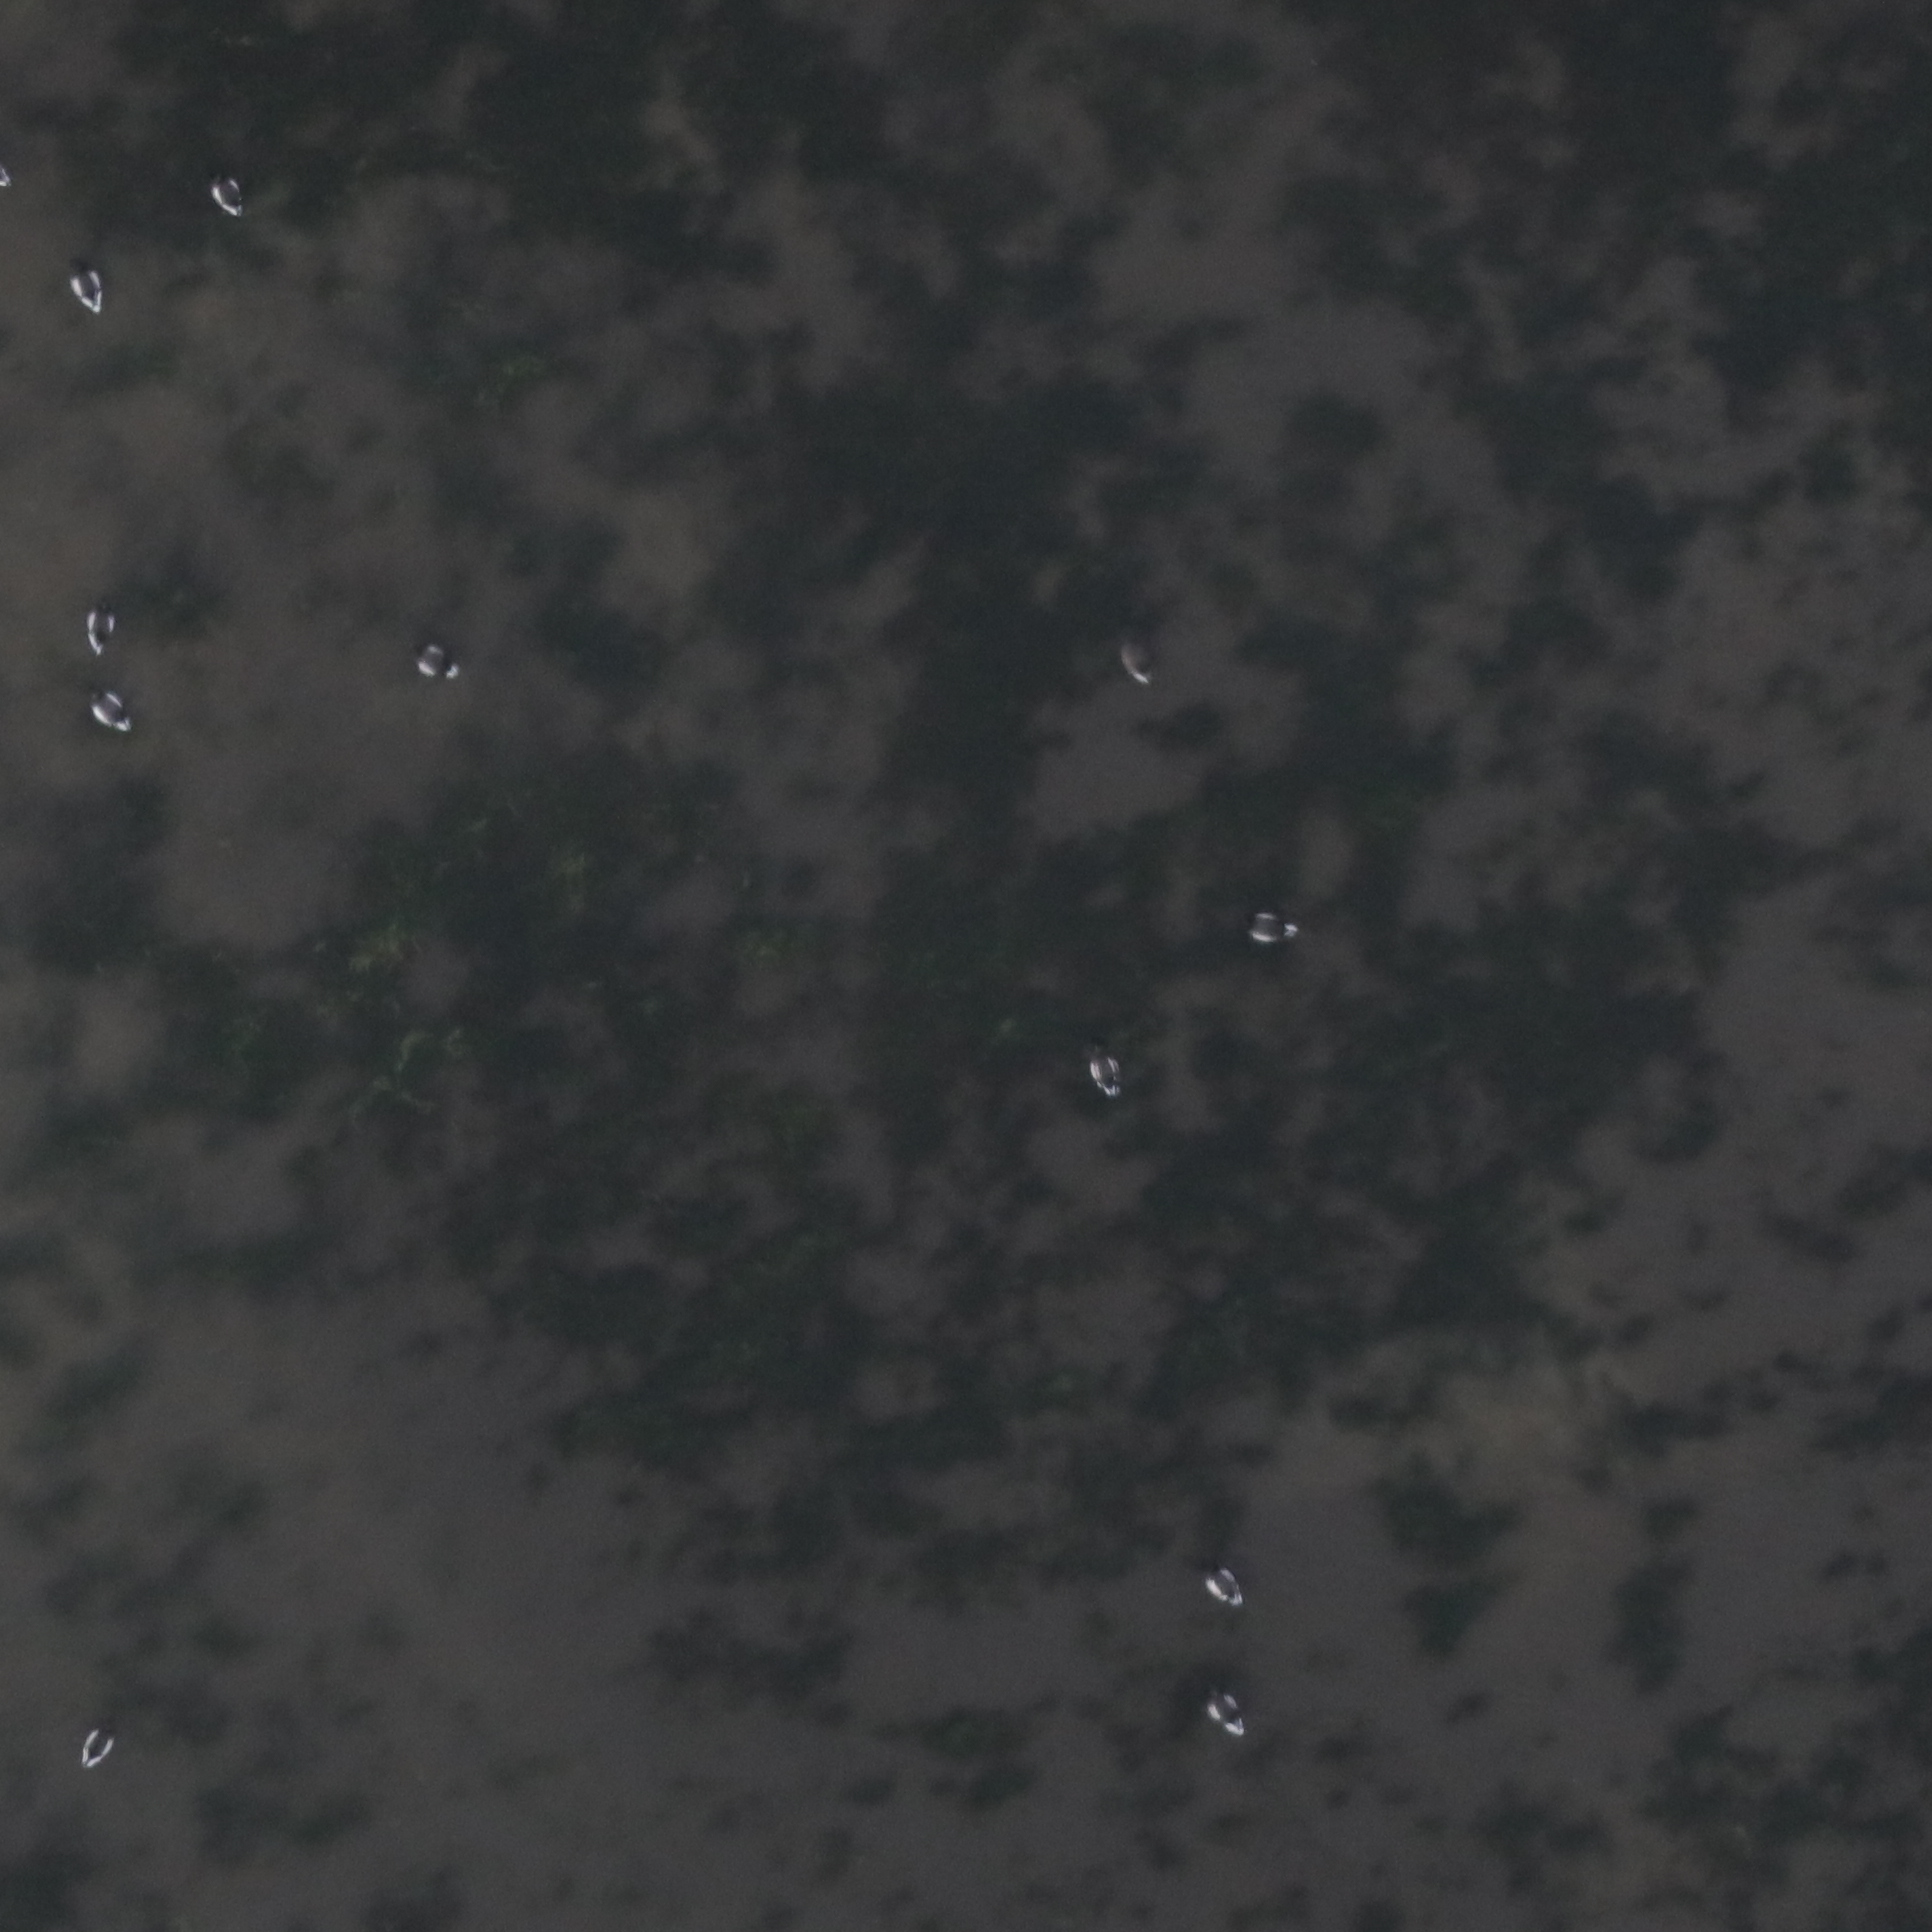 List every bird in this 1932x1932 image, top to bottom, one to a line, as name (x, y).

brant (226, 194)
brant (86, 287)
brant (102, 628)
brant (1133, 660)
brant (437, 662)
brant (110, 712)
brant (1268, 929)
brant (1105, 1071)
brant (1222, 1584)
brant (1224, 1710)
brant (98, 1745)